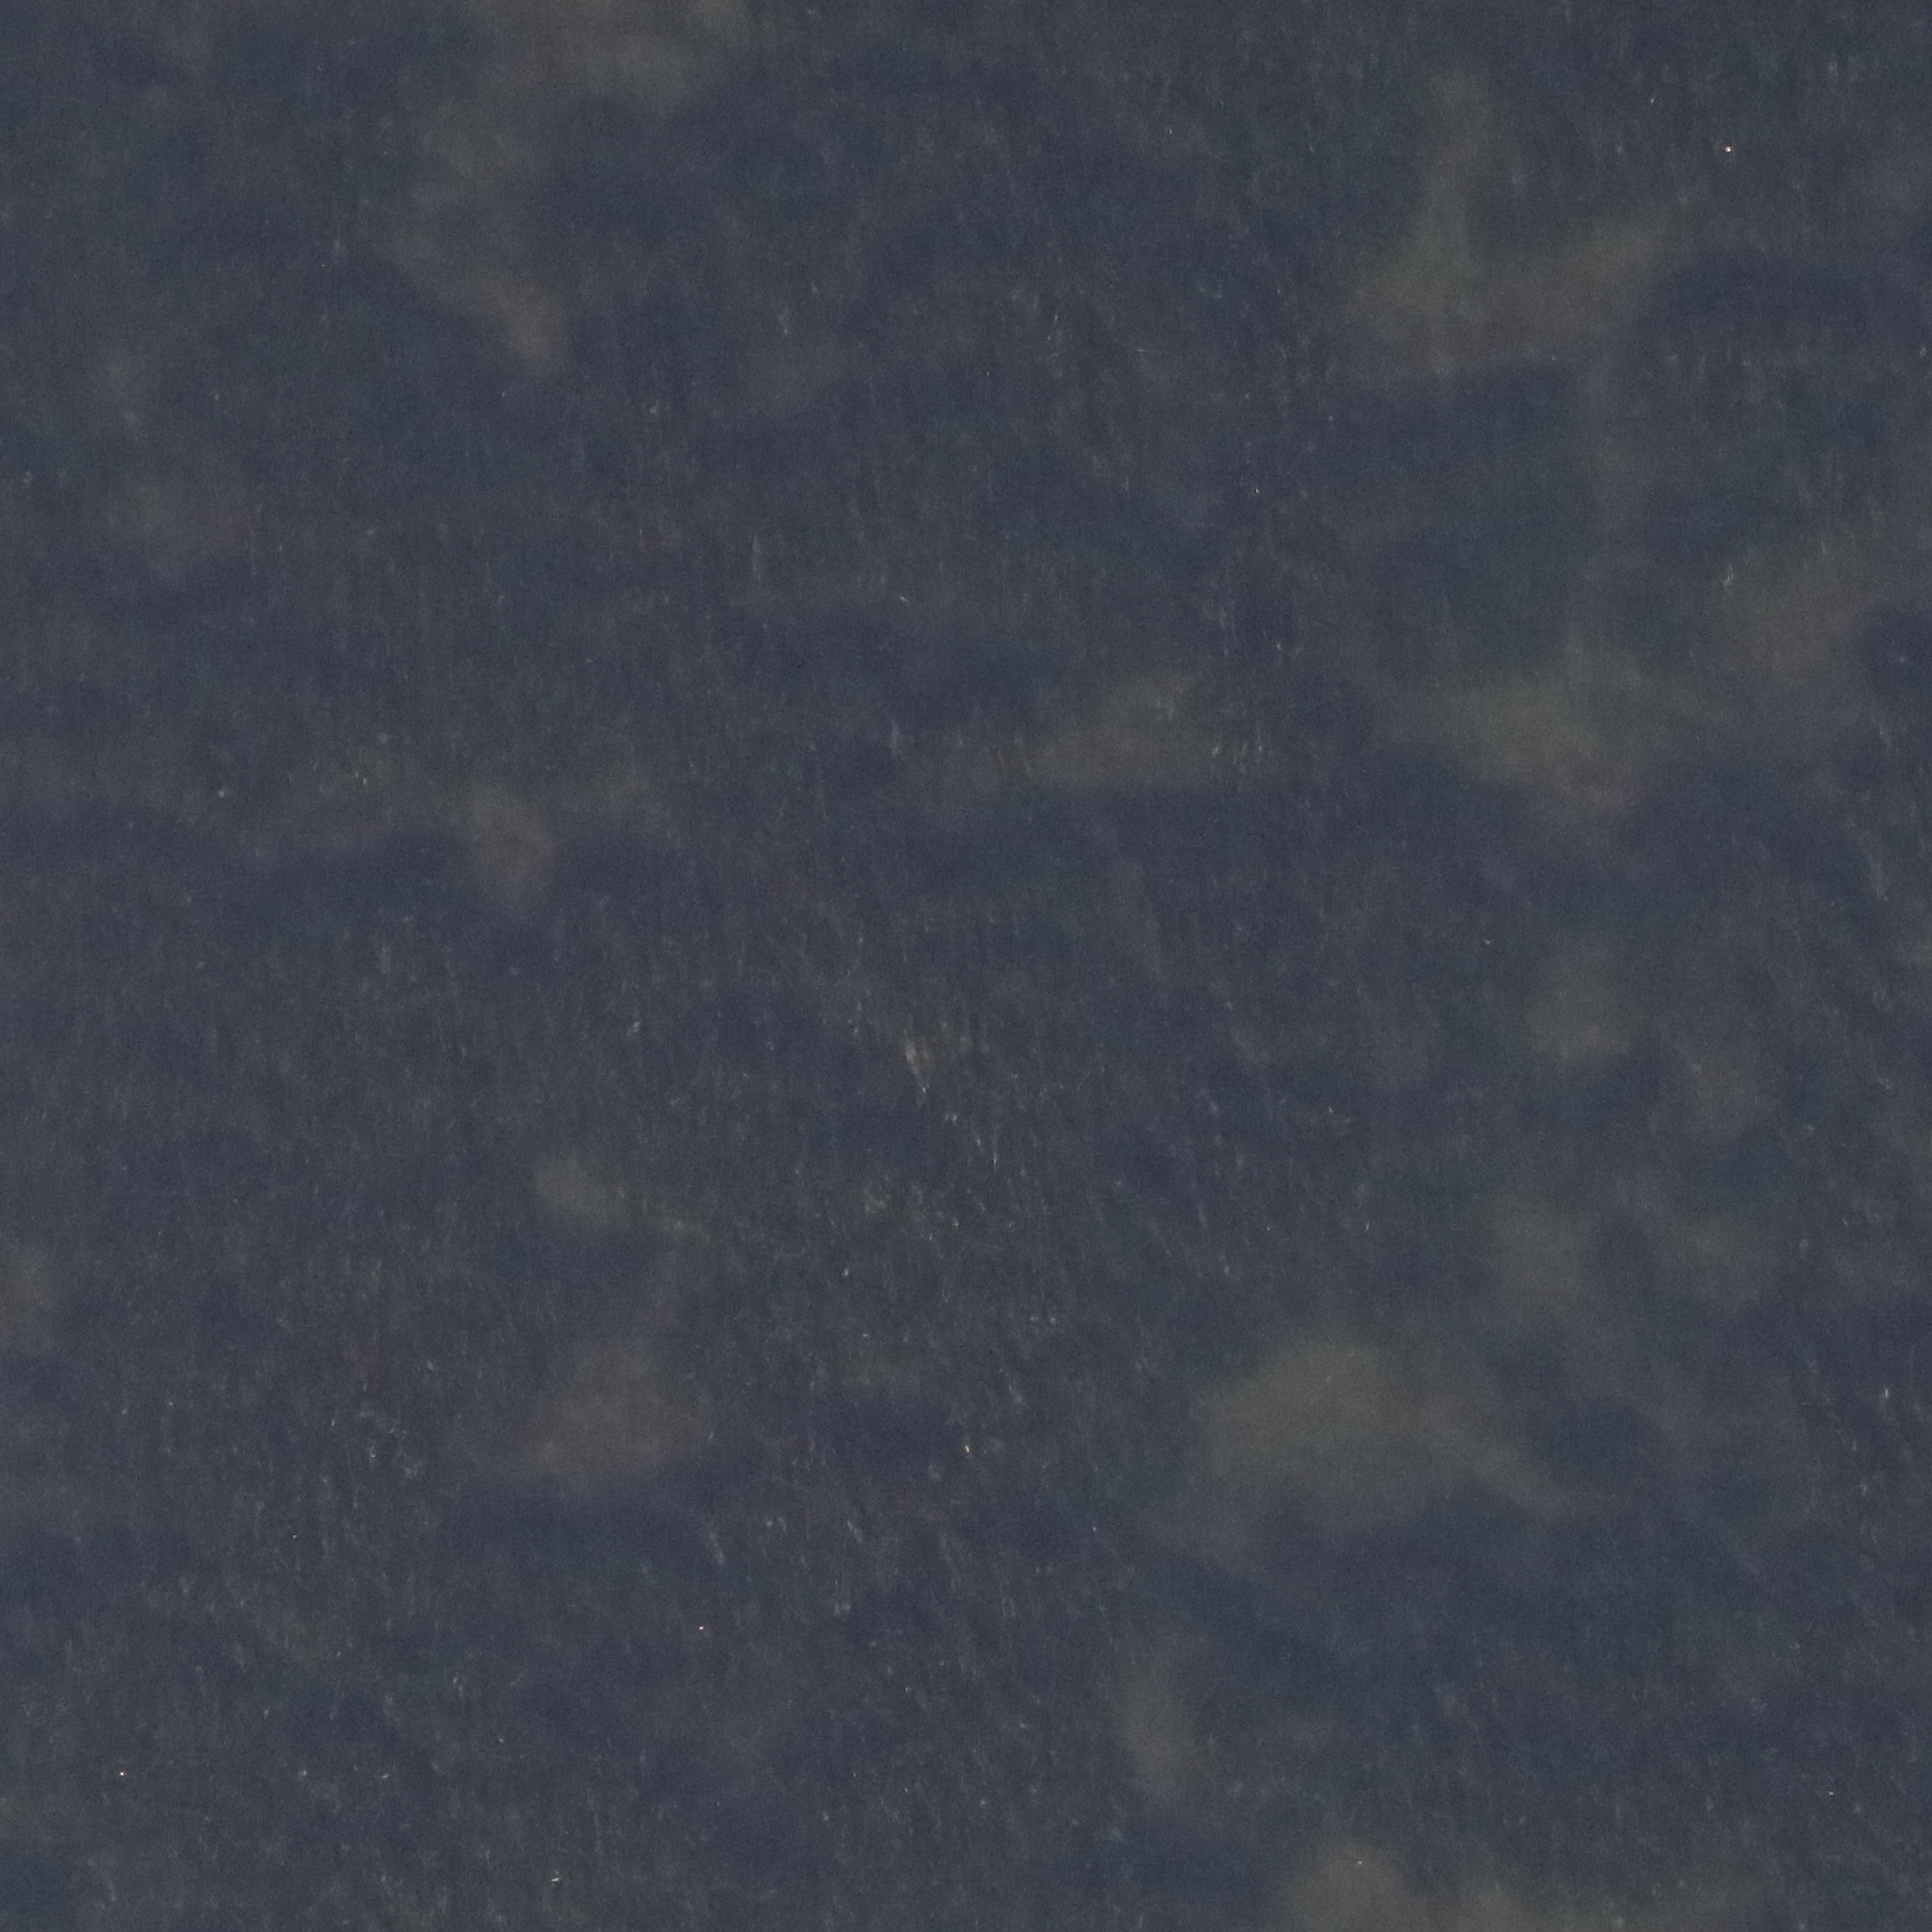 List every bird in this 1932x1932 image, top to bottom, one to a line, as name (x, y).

None